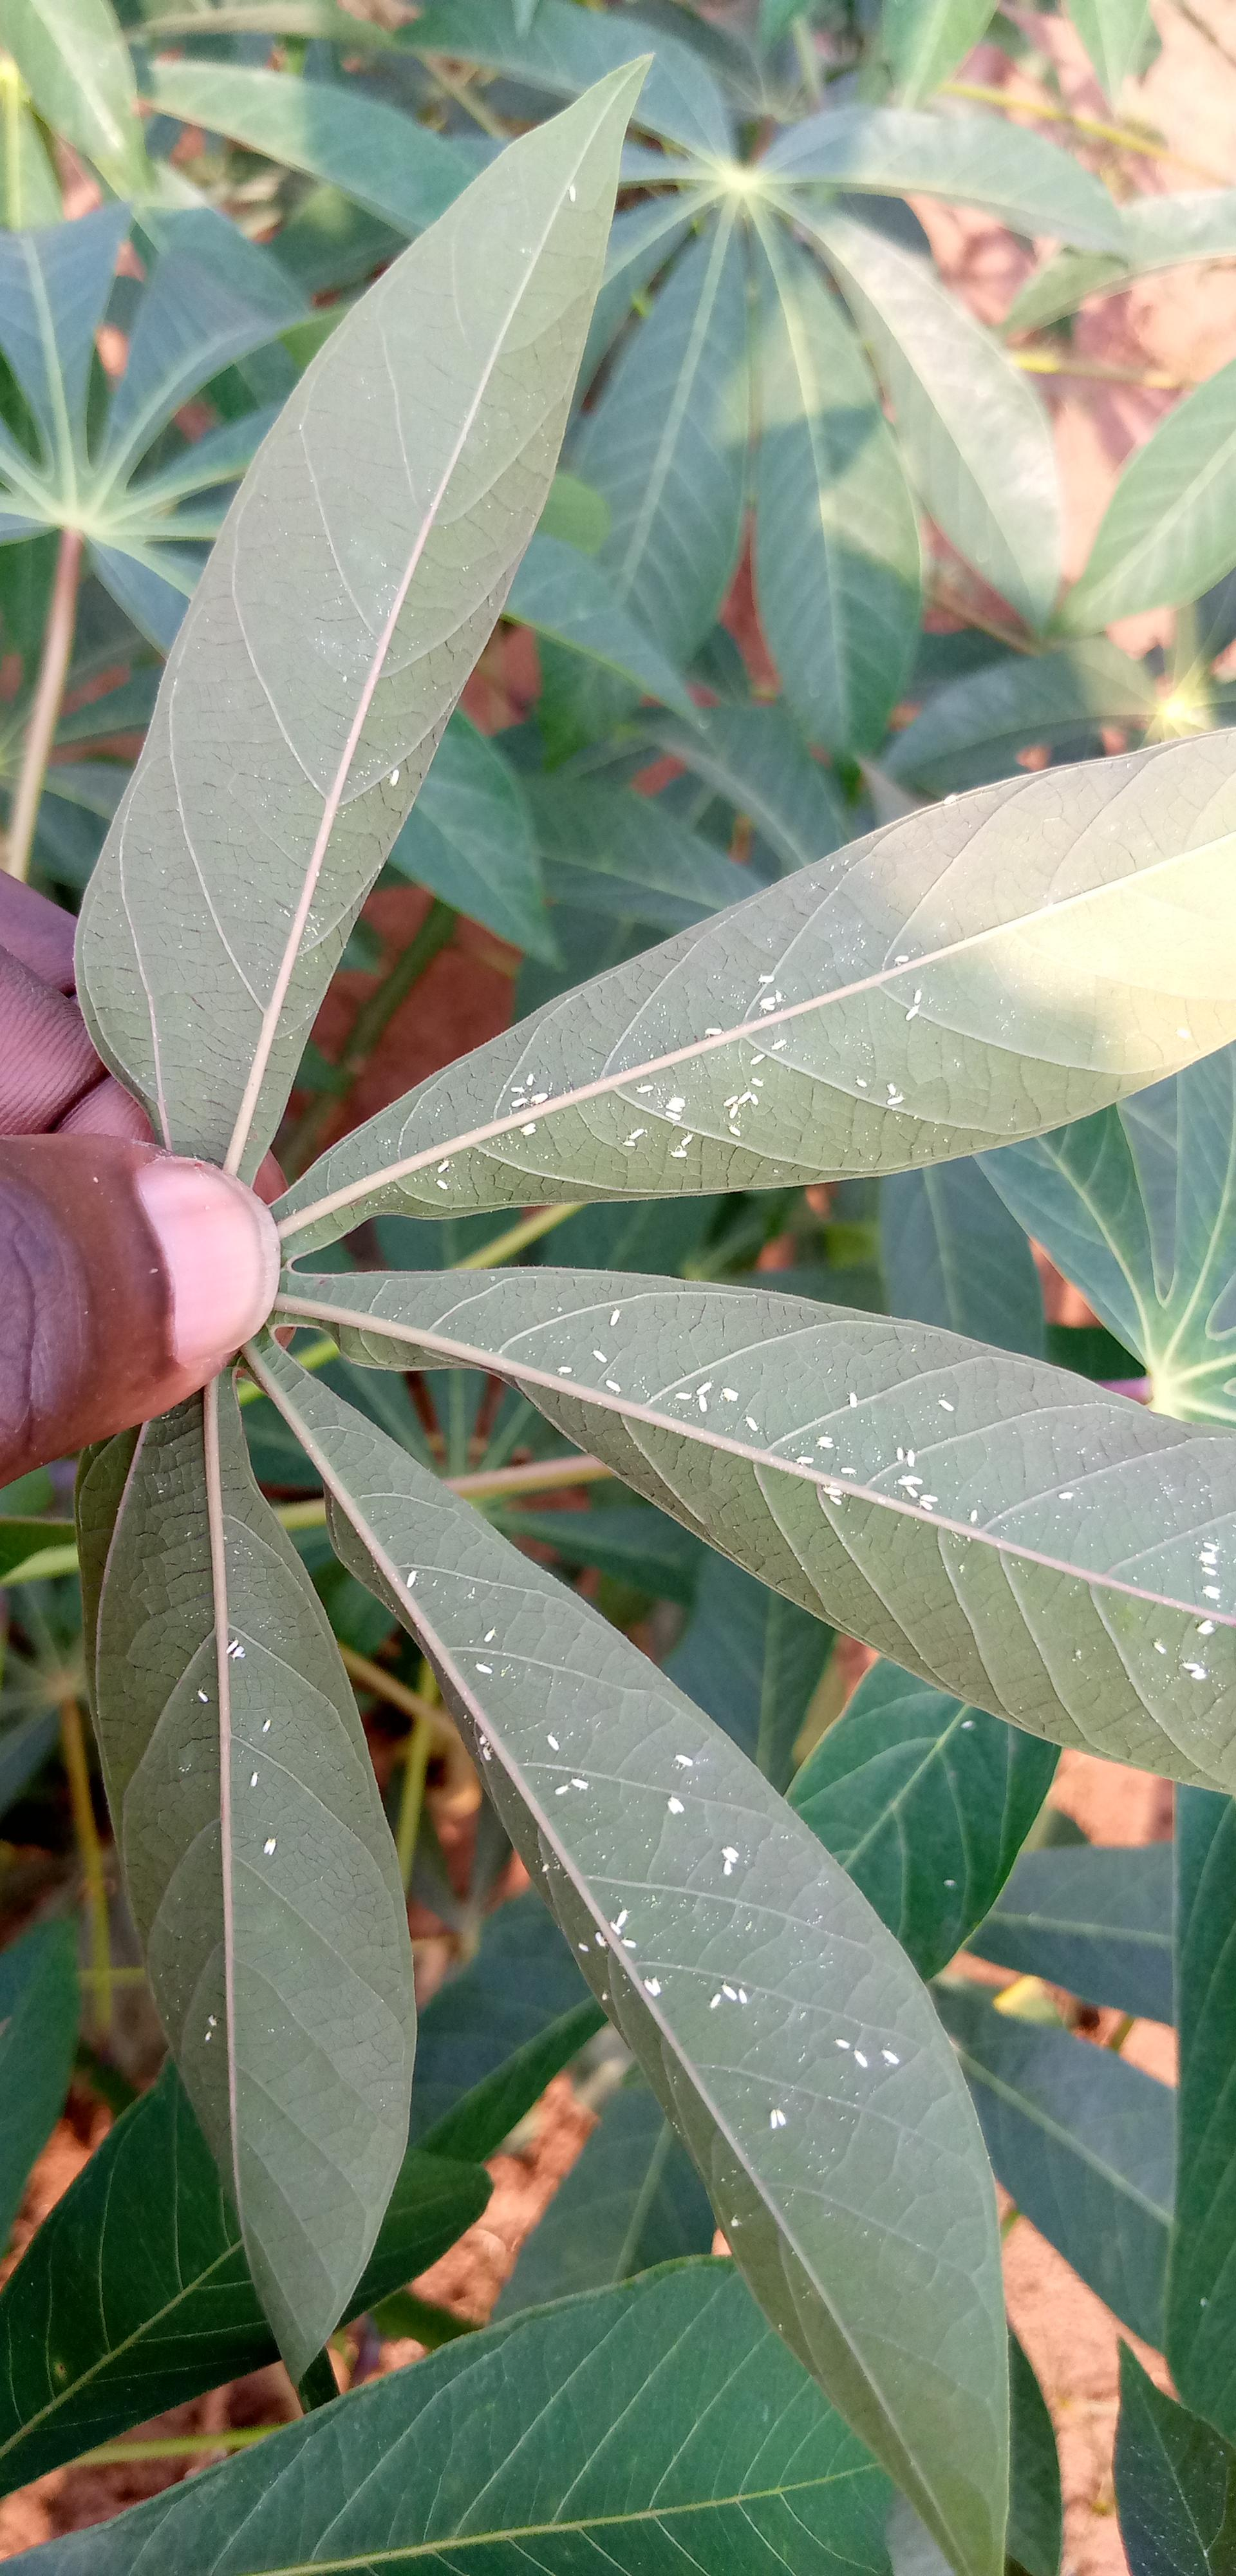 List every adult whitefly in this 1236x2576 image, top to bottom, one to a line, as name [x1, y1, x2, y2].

whitefly [566, 180, 579, 206]
whitefly [389, 768, 400, 788]
whitefly [941, 793, 958, 806]
whitefly [892, 954, 910, 964]
whitefly [754, 973, 776, 985]
whitefly [774, 987, 785, 1004]
whitefly [912, 987, 922, 1005]
whitefly [757, 996, 777, 1011]
whitefly [904, 1003, 921, 1022]
whitefly [1174, 1024, 1194, 1041]
whitefly [704, 1025, 724, 1037]
whitefly [769, 1037, 790, 1051]
whitefly [748, 1051, 766, 1066]
whitefly [525, 1071, 535, 1087]
whitefly [748, 1075, 765, 1089]
whitefly [854, 1075, 868, 1090]
whitefly [885, 1081, 899, 1096]
whitefly [633, 1083, 654, 1094]
whitefly [508, 1084, 525, 1093]
whitefly [737, 1087, 751, 1104]
whitefly [530, 1092, 550, 1104]
whitefly [749, 1092, 760, 1106]
whitefly [722, 1093, 738, 1108]
whitefly [509, 1095, 529, 1107]
whitefly [664, 1095, 686, 1113]
whitefly [885, 1095, 908, 1106]
whitefly [728, 1103, 739, 1121]
whitefly [663, 1111, 682, 1122]
whitefly [518, 1122, 539, 1137]
whitefly [628, 1124, 647, 1141]
whitefly [726, 1124, 742, 1137]
whitefly [680, 1131, 695, 1148]
whitefly [621, 1139, 636, 1149]
whitefly [669, 1149, 688, 1160]
whitefly [436, 1158, 452, 1173]
whitefly [435, 1179, 449, 1191]
whitefly [608, 1307, 621, 1327]
whitefly [590, 1349, 608, 1365]
whitefly [556, 1365, 573, 1375]
whitefly [603, 1378, 621, 1394]
whitefly [695, 1379, 713, 1395]
whitefly [721, 1385, 739, 1403]
whitefly [673, 1390, 693, 1401]
whitefly [846, 1390, 860, 1410]
whitefly [697, 1394, 711, 1414]
whitefly [937, 1397, 955, 1413]
whitefly [744, 1414, 759, 1433]
whitefly [816, 1434, 834, 1450]
whitefly [895, 1445, 905, 1462]
whitefly [906, 1446, 917, 1469]
whitefly [794, 1454, 815, 1466]
whitefly [839, 1465, 857, 1475]
whitefly [895, 1473, 924, 1485]
whitefly [820, 1484, 843, 1496]
whitefly [904, 1484, 919, 1499]
whitefly [1056, 1490, 1074, 1502]
whitefly [920, 1493, 939, 1503]
whitefly [827, 1495, 842, 1508]
whitefly [918, 1499, 933, 1512]
whitefly [969, 1508, 979, 1525]
whitefly [1201, 1540, 1219, 1551]
whitefly [1197, 1550, 1217, 1566]
whitefly [1200, 1565, 1218, 1577]
whitefly [404, 1569, 420, 1589]
whitefly [1201, 1583, 1222, 1600]
whitefly [1195, 1618, 1215, 1636]
whitefly [483, 1625, 499, 1644]
whitefly [225, 1638, 247, 1661]
whitefly [1151, 1640, 1166, 1656]
whitefly [473, 1661, 493, 1675]
whitefly [1180, 1661, 1200, 1671]
whitefly [1189, 1669, 1208, 1681]
whitefly [195, 1688, 210, 1704]
whitefly [261, 1718, 273, 1734]
whitefly [959, 1718, 973, 1729]
whitefly [545, 1733, 561, 1752]
whitefly [477, 1734, 489, 1745]
whitefly [481, 1745, 494, 1763]
whitefly [673, 1752, 695, 1768]
whitefly [248, 1769, 259, 1788]
whitefly [569, 1776, 590, 1790]
whitefly [553, 1783, 570, 1795]
whitefly [666, 1794, 687, 1815]
whitefly [262, 1836, 277, 1858]
whitefly [720, 1844, 741, 1863]
whitefly [721, 1859, 733, 1877]
whitefly [615, 1907, 629, 1927]
whitefly [607, 1921, 621, 1935]
whitefly [593, 1929, 607, 1948]
whitefly [618, 1935, 637, 1949]
whitefly [575, 1940, 590, 1953]
whitefly [643, 1976, 662, 1999]
whitefly [720, 1982, 738, 2002]
whitefly [737, 1986, 749, 2006]
whitefly [709, 1993, 722, 2011]
whitefly [207, 2014, 220, 2027]
whitefly [203, 2029, 214, 2045]
whitefly [832, 2036, 851, 2049]
whitefly [879, 2047, 900, 2065]
whitefly [852, 2048, 868, 2068]
whitefly [768, 2108, 789, 2129]
whitefly [729, 2214, 740, 2229]